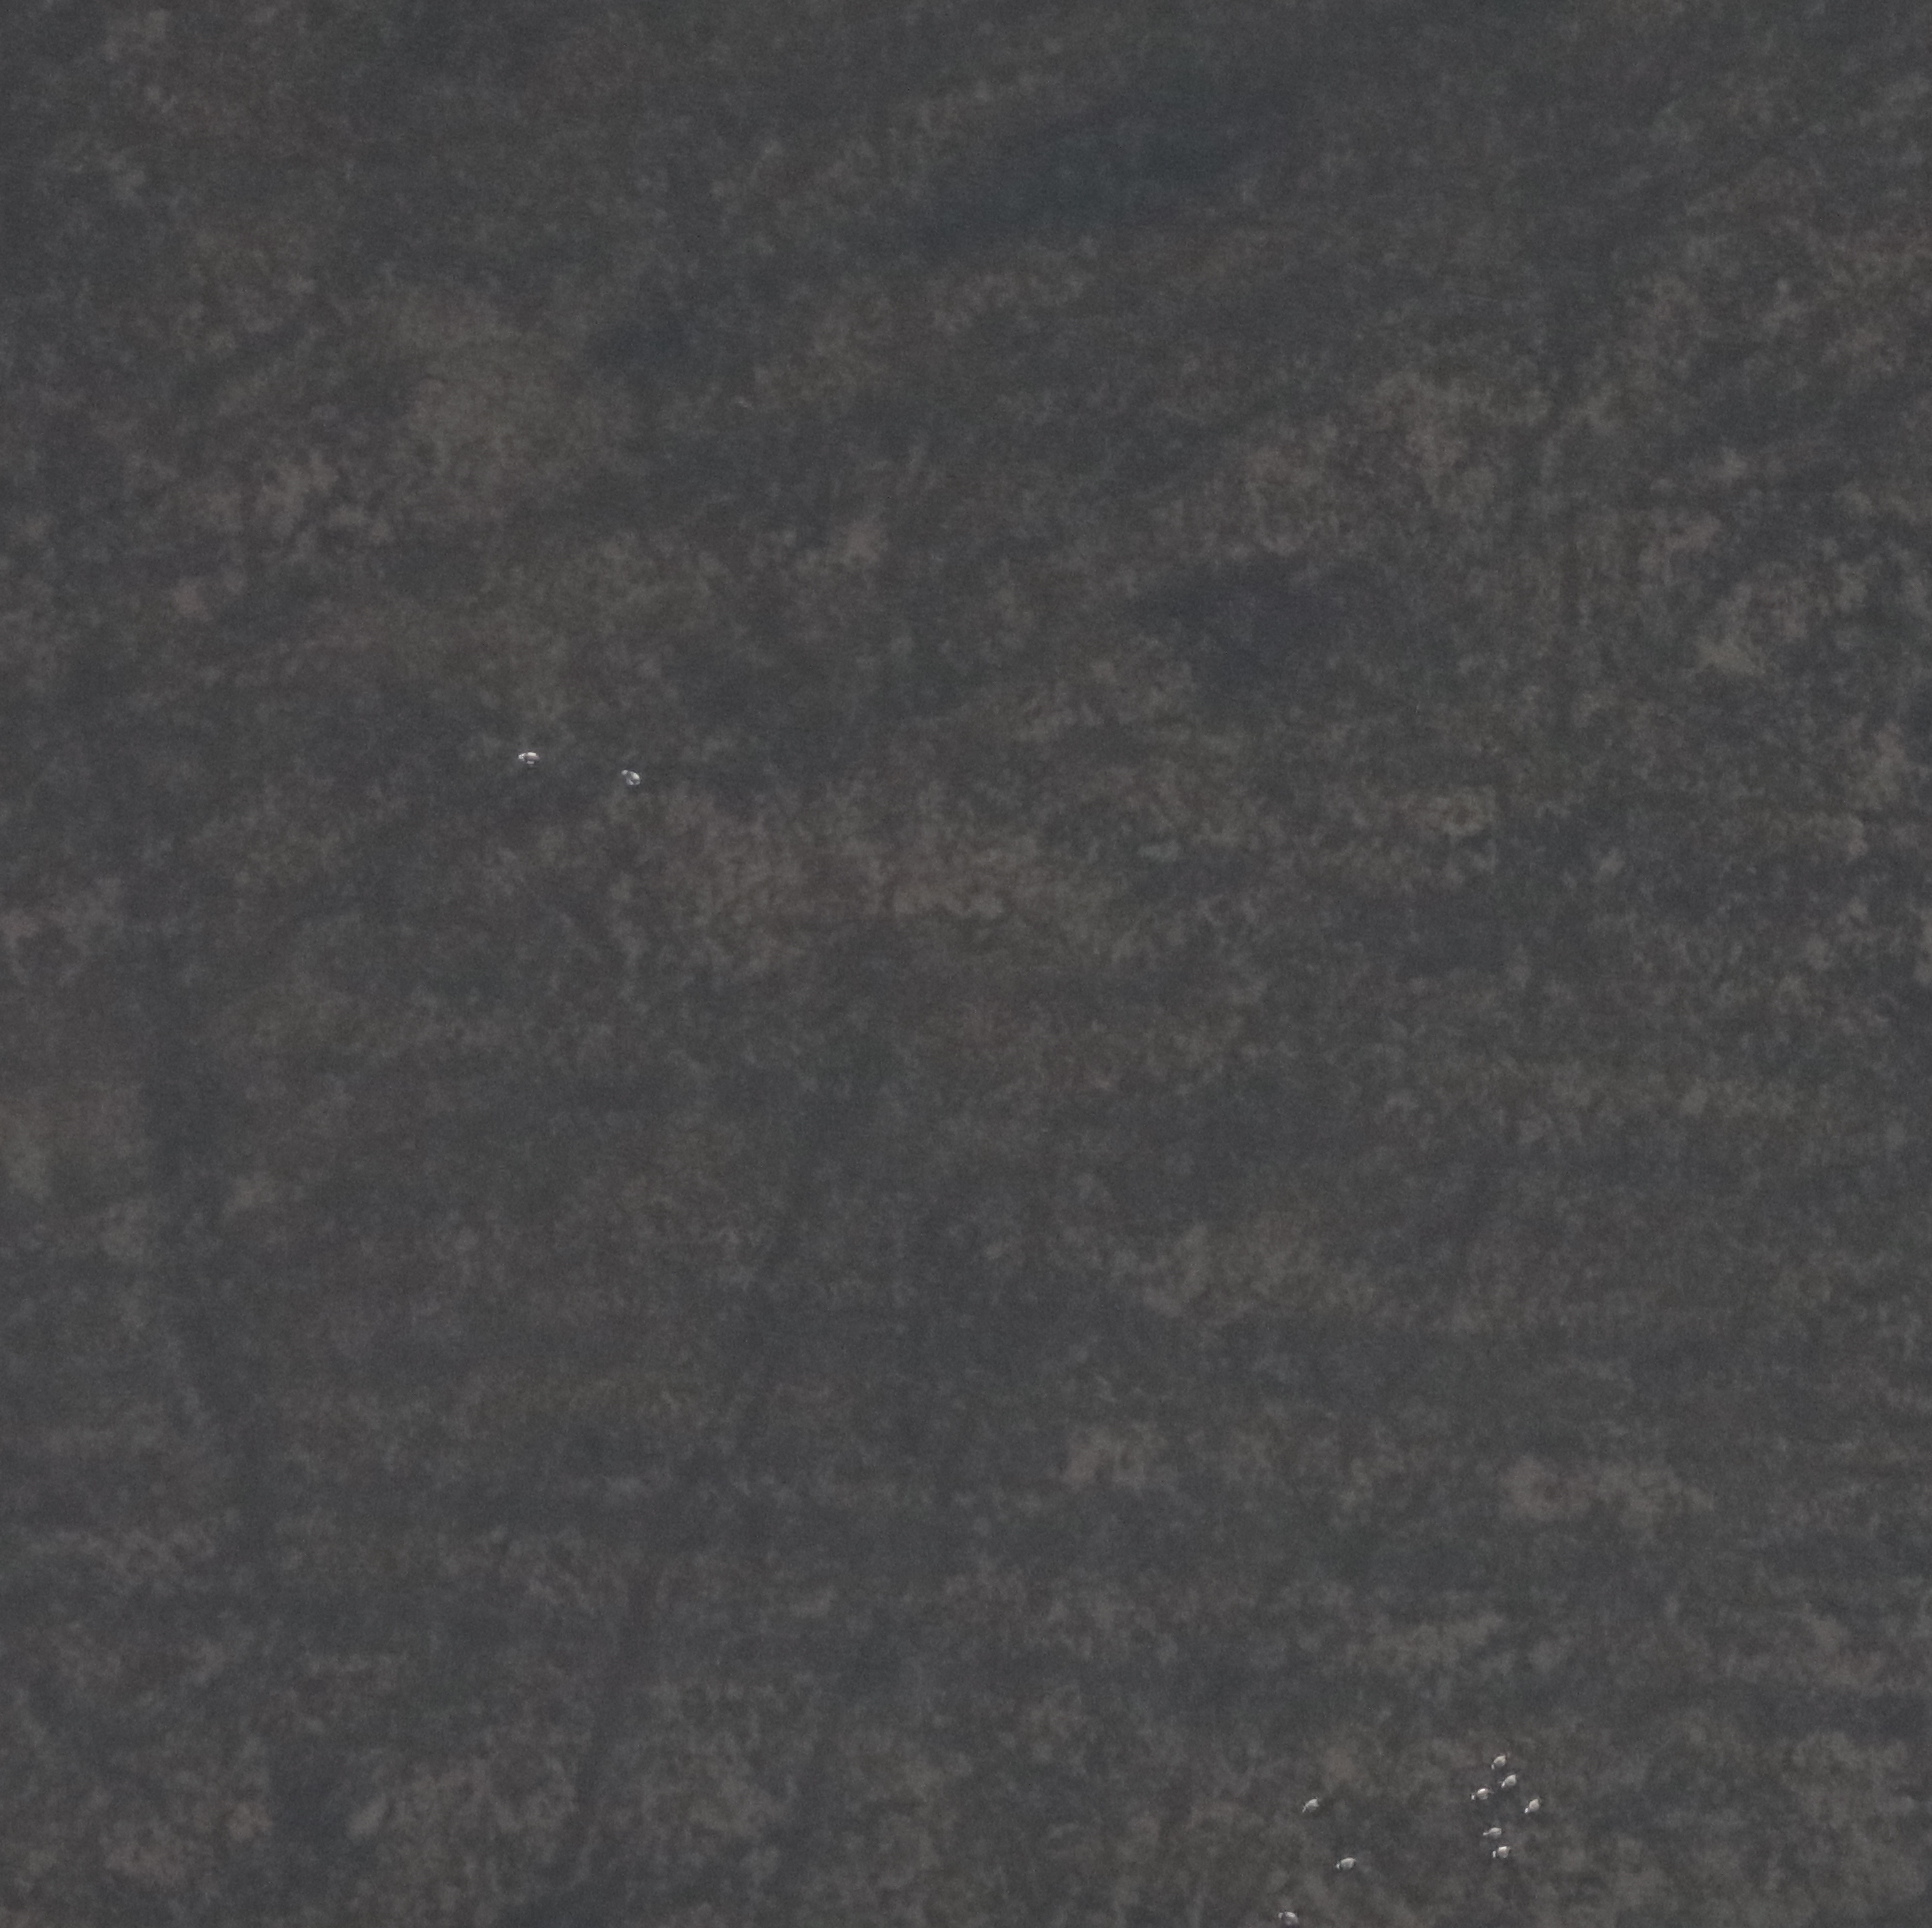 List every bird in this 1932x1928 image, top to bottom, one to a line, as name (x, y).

brant (529, 758)
brant (630, 777)
brant (1500, 1763)
brant (1510, 1779)
brant (1483, 1794)
brant (1314, 1803)
brant (1533, 1805)
brant (1494, 1830)
brant (1503, 1853)
brant (1348, 1864)
brant (1291, 1918)